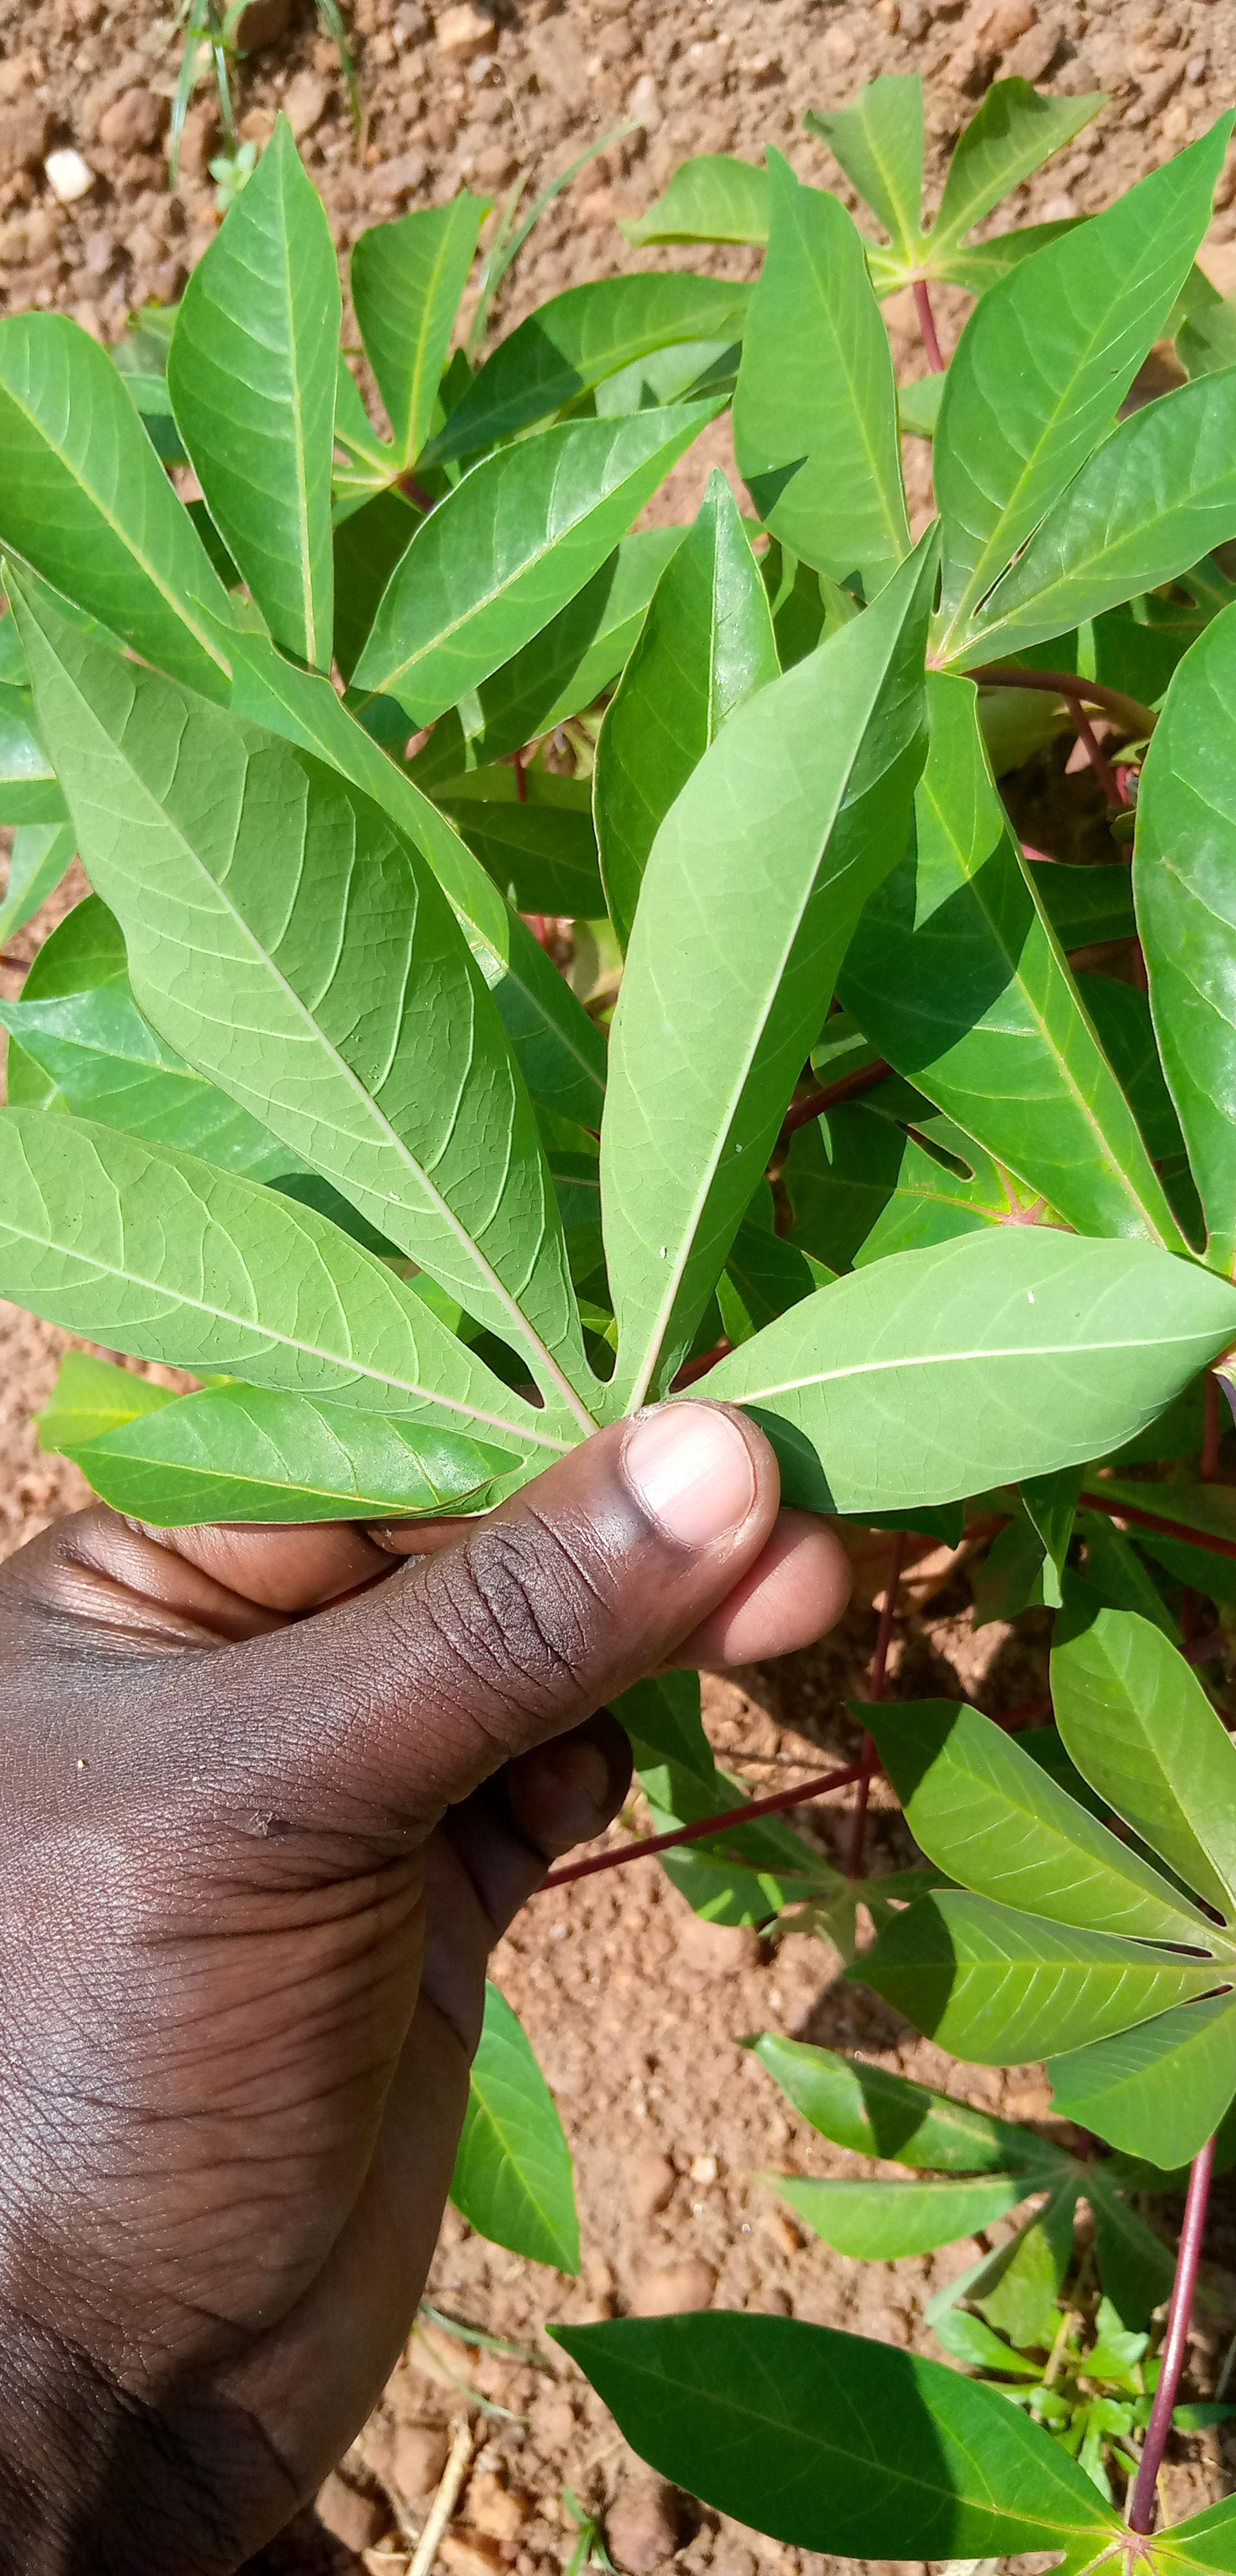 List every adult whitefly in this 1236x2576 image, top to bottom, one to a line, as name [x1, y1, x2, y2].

whitefly [733, 1141, 744, 1155]
whitefly [386, 1189, 402, 1204]
whitefly [659, 1244, 668, 1262]
whitefly [1025, 1286, 1036, 1307]